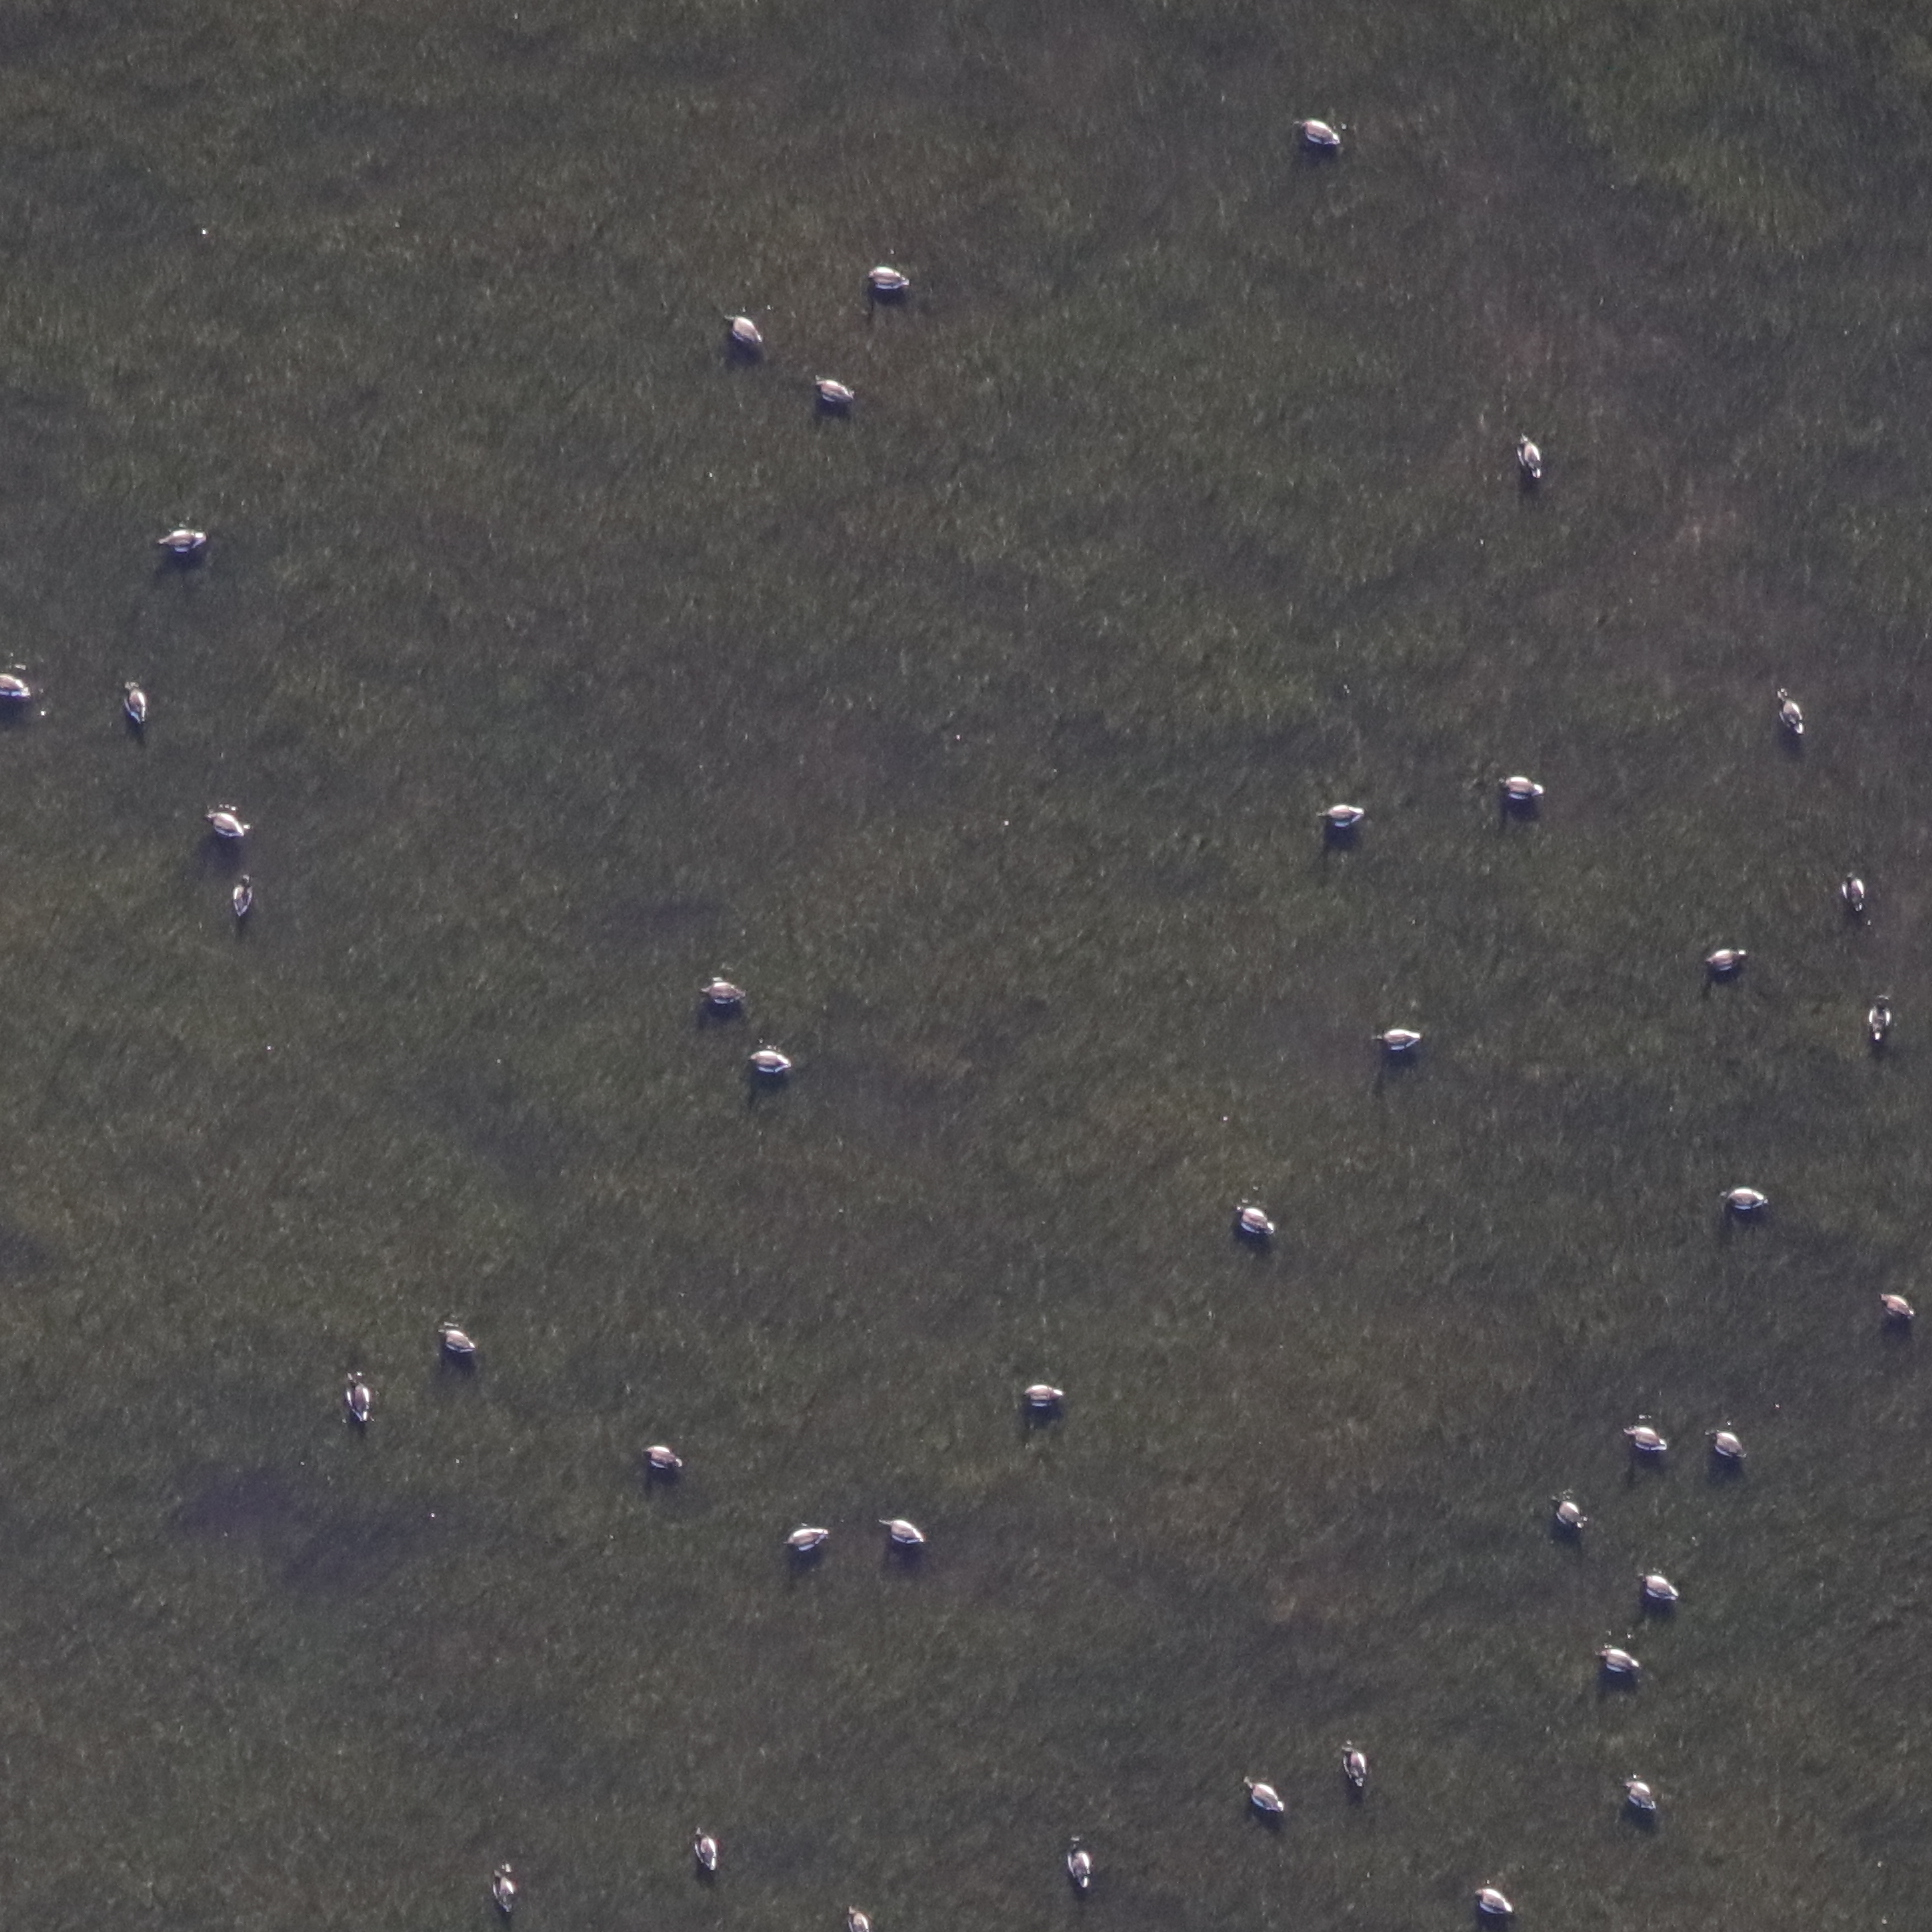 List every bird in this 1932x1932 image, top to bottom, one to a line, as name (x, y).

brant (1320, 133)
brant (885, 278)
brant (744, 330)
brant (833, 391)
brant (1529, 455)
brant (180, 540)
brant (6, 684)
brant (134, 703)
brant (1789, 713)
brant (1521, 788)
brant (1341, 815)
brant (225, 822)
brant (1853, 893)
brant (240, 899)
brant (1726, 960)
brant (721, 991)
brant (1879, 1018)
brant (1399, 1040)
brant (768, 1060)
brant (1743, 1200)
brant (1254, 1220)
brant (1896, 1306)
brant (457, 1340)
brant (1044, 1395)
brant (357, 1397)
brant (1645, 1436)
brant (1726, 1444)
brant (662, 1456)
brant (1567, 1513)
brant (901, 1530)
brant (805, 1539)
brant (1658, 1588)
brant (1619, 1660)
brant (1354, 1764)
brant (1639, 1793)
brant (1264, 1796)
brant (705, 1850)
brant (1078, 1866)
brant (503, 1888)
brant (1491, 1901)
brant (859, 1926)